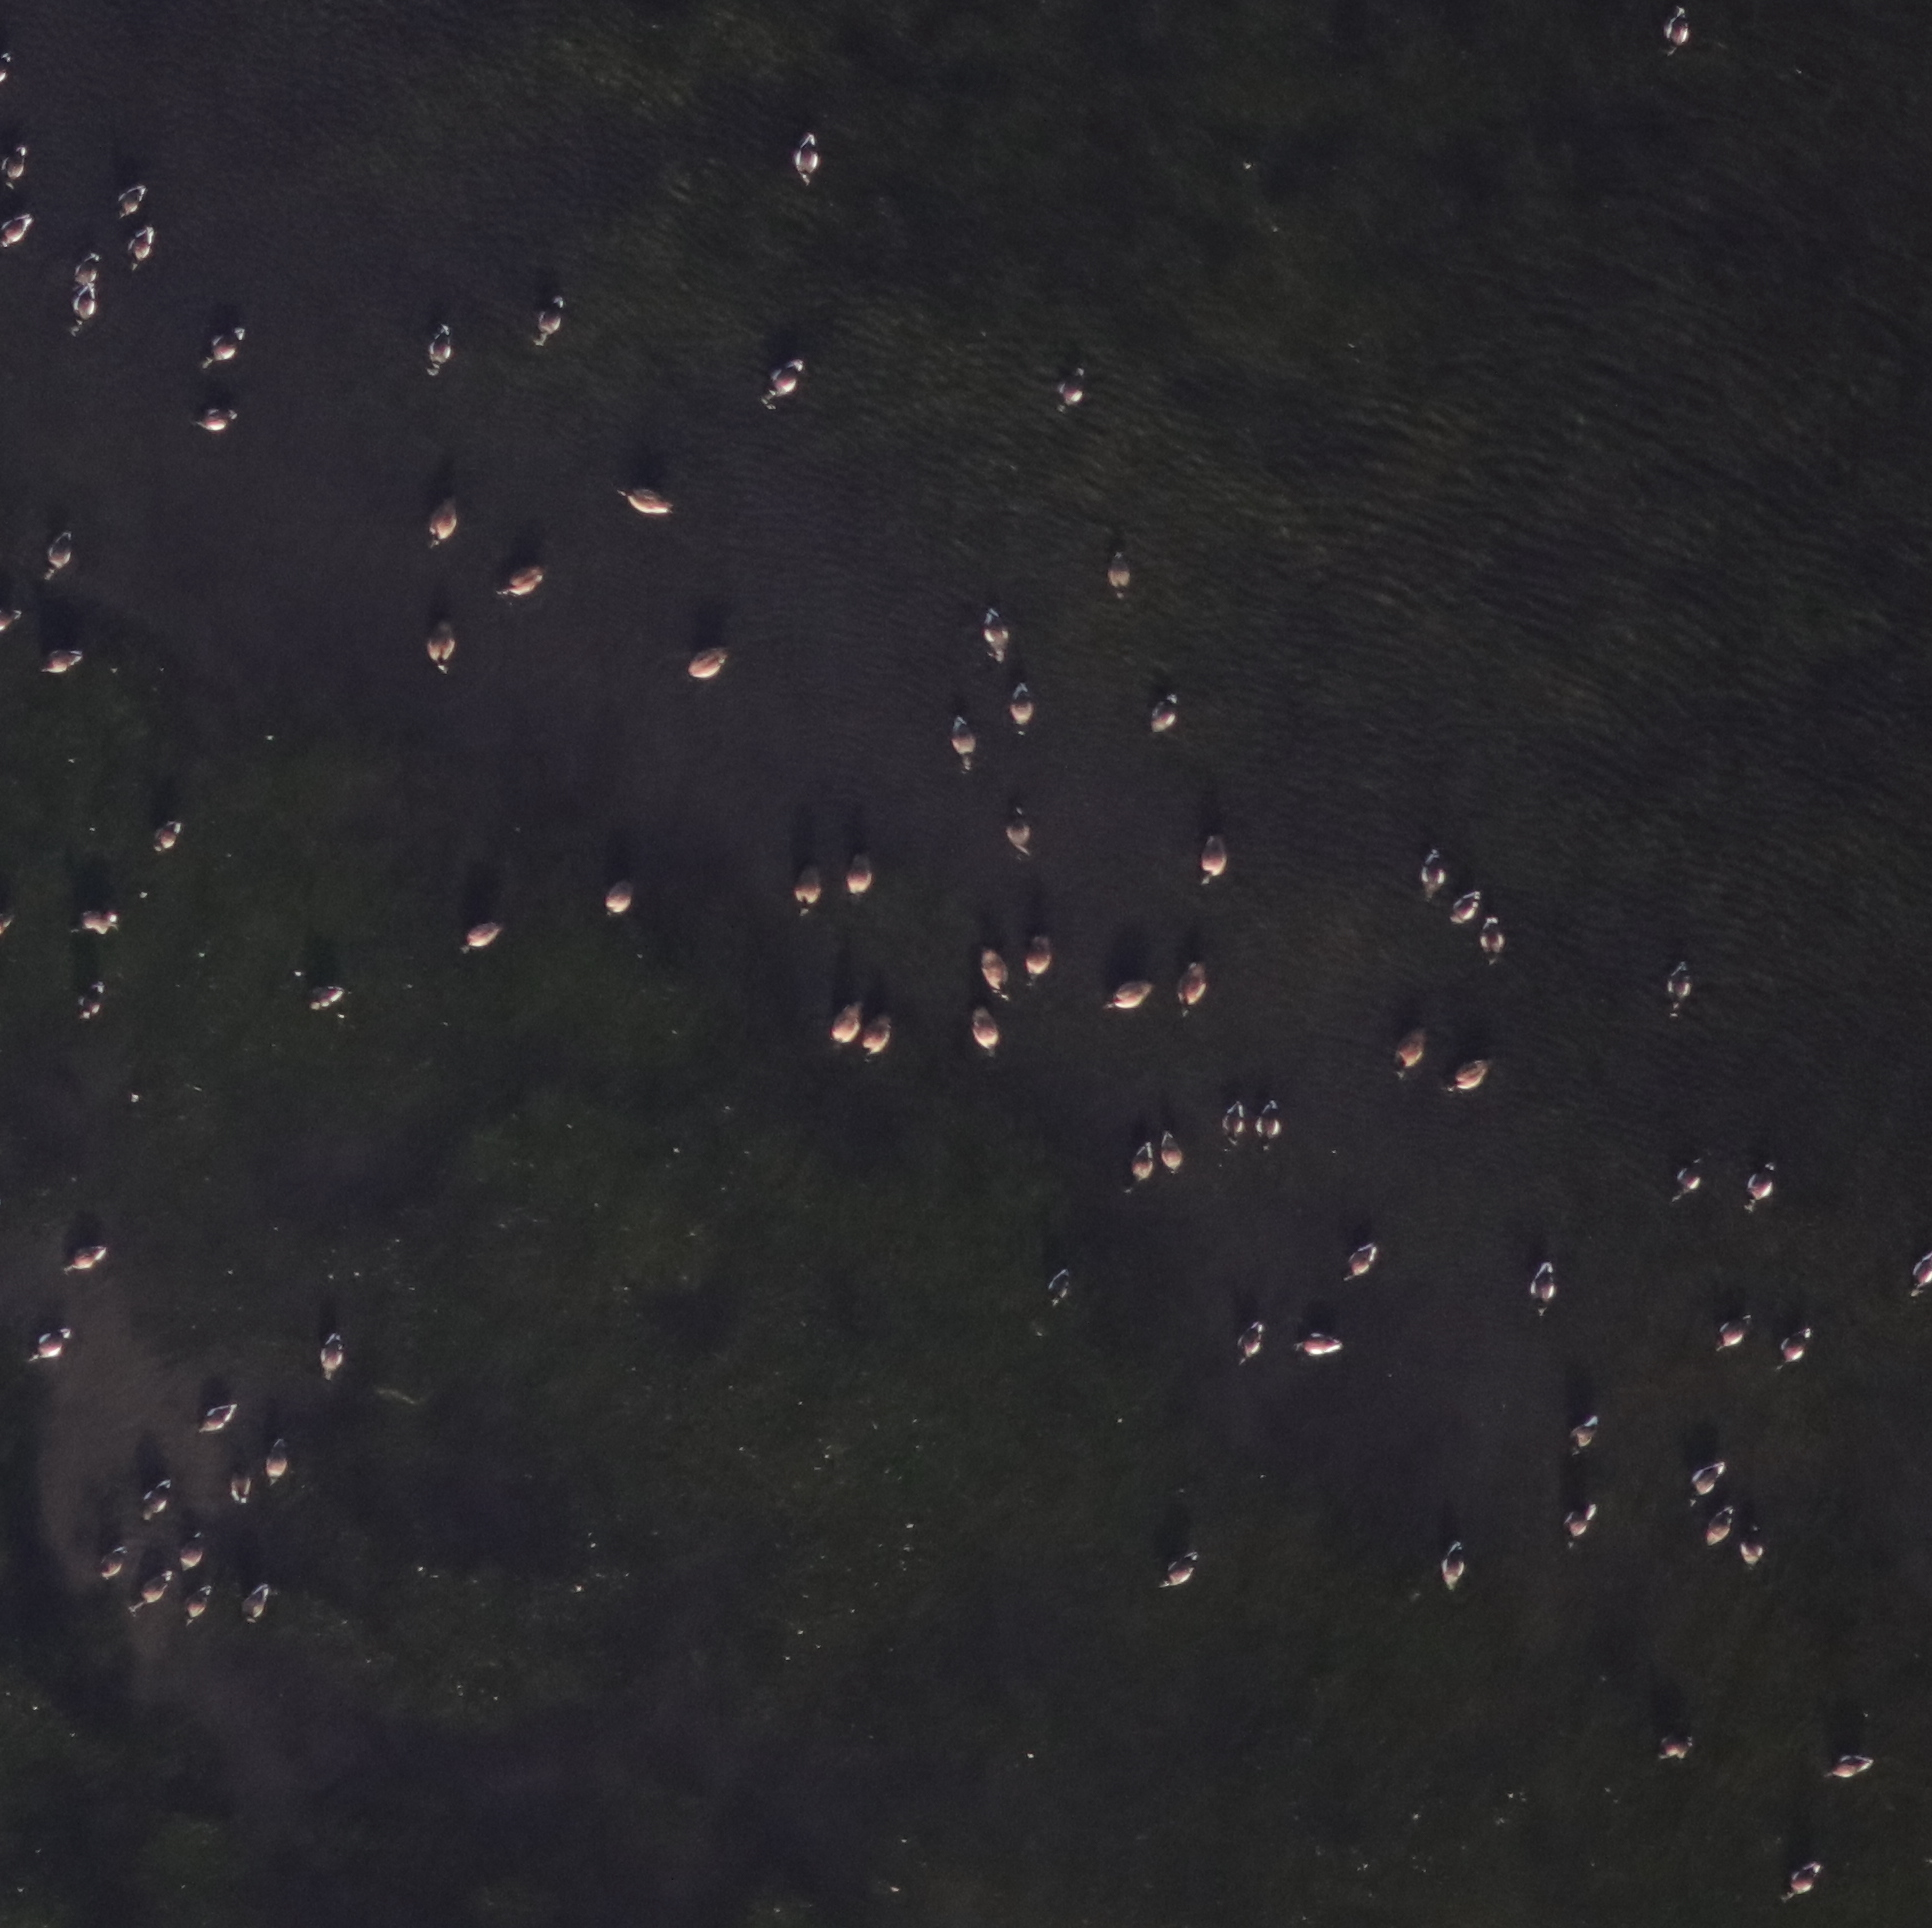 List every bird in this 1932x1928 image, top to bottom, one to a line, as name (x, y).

brant (1677, 29)
brant (806, 160)
brant (13, 167)
brant (128, 201)
brant (14, 230)
brant (142, 248)
brant (88, 263)
brant (85, 307)
brant (549, 323)
brant (223, 346)
brant (439, 350)
brant (783, 382)
brant (1070, 389)
brant (215, 418)
Canada goose (645, 501)
Canada goose (443, 522)
brant (59, 555)
brant (1118, 576)
Canada goose (523, 582)
brant (996, 636)
Canada goose (442, 646)
brant (61, 662)
Canada goose (707, 665)
brant (1020, 707)
brant (1162, 716)
brant (964, 740)
brant (1019, 833)
brant (165, 837)
Canada goose (1211, 858)
Canada goose (859, 874)
brant (1432, 874)
Canada goose (808, 889)
Canada goose (616, 896)
brant (1456, 904)
brant (97, 919)
Canada goose (484, 934)
brant (1490, 943)
Canada goose (1038, 957)
Canada goose (996, 973)
Canada goose (1191, 986)
brant (1678, 986)
Canada goose (1131, 992)
brant (325, 993)
brant (91, 1002)
Canada goose (849, 1021)
Canada goose (983, 1032)
Canada goose (882, 1036)
Canada goose (1408, 1049)
Canada goose (1471, 1075)
brant (1237, 1113)
brant (1271, 1125)
brant (1174, 1149)
brant (1141, 1163)
brant (1687, 1179)
brant (1759, 1184)
brant (87, 1258)
brant (1359, 1262)
brant (1922, 1272)
brant (1059, 1283)
brant (1542, 1287)
brant (1732, 1331)
brant (1248, 1343)
brant (1319, 1343)
brant (50, 1345)
brant (1792, 1346)
brant (331, 1357)
brant (216, 1417)
brant (1583, 1435)
brant (276, 1460)
brant (1706, 1480)
brant (239, 1487)
brant (157, 1500)
brant (1576, 1523)
brant (1722, 1523)
brant (1753, 1548)
brant (189, 1553)
brant (115, 1565)
brant (1452, 1566)
brant (1179, 1570)
brant (151, 1594)
brant (255, 1604)
brant (197, 1608)
brant (1676, 1747)
brant (1849, 1766)
brant (1801, 1881)